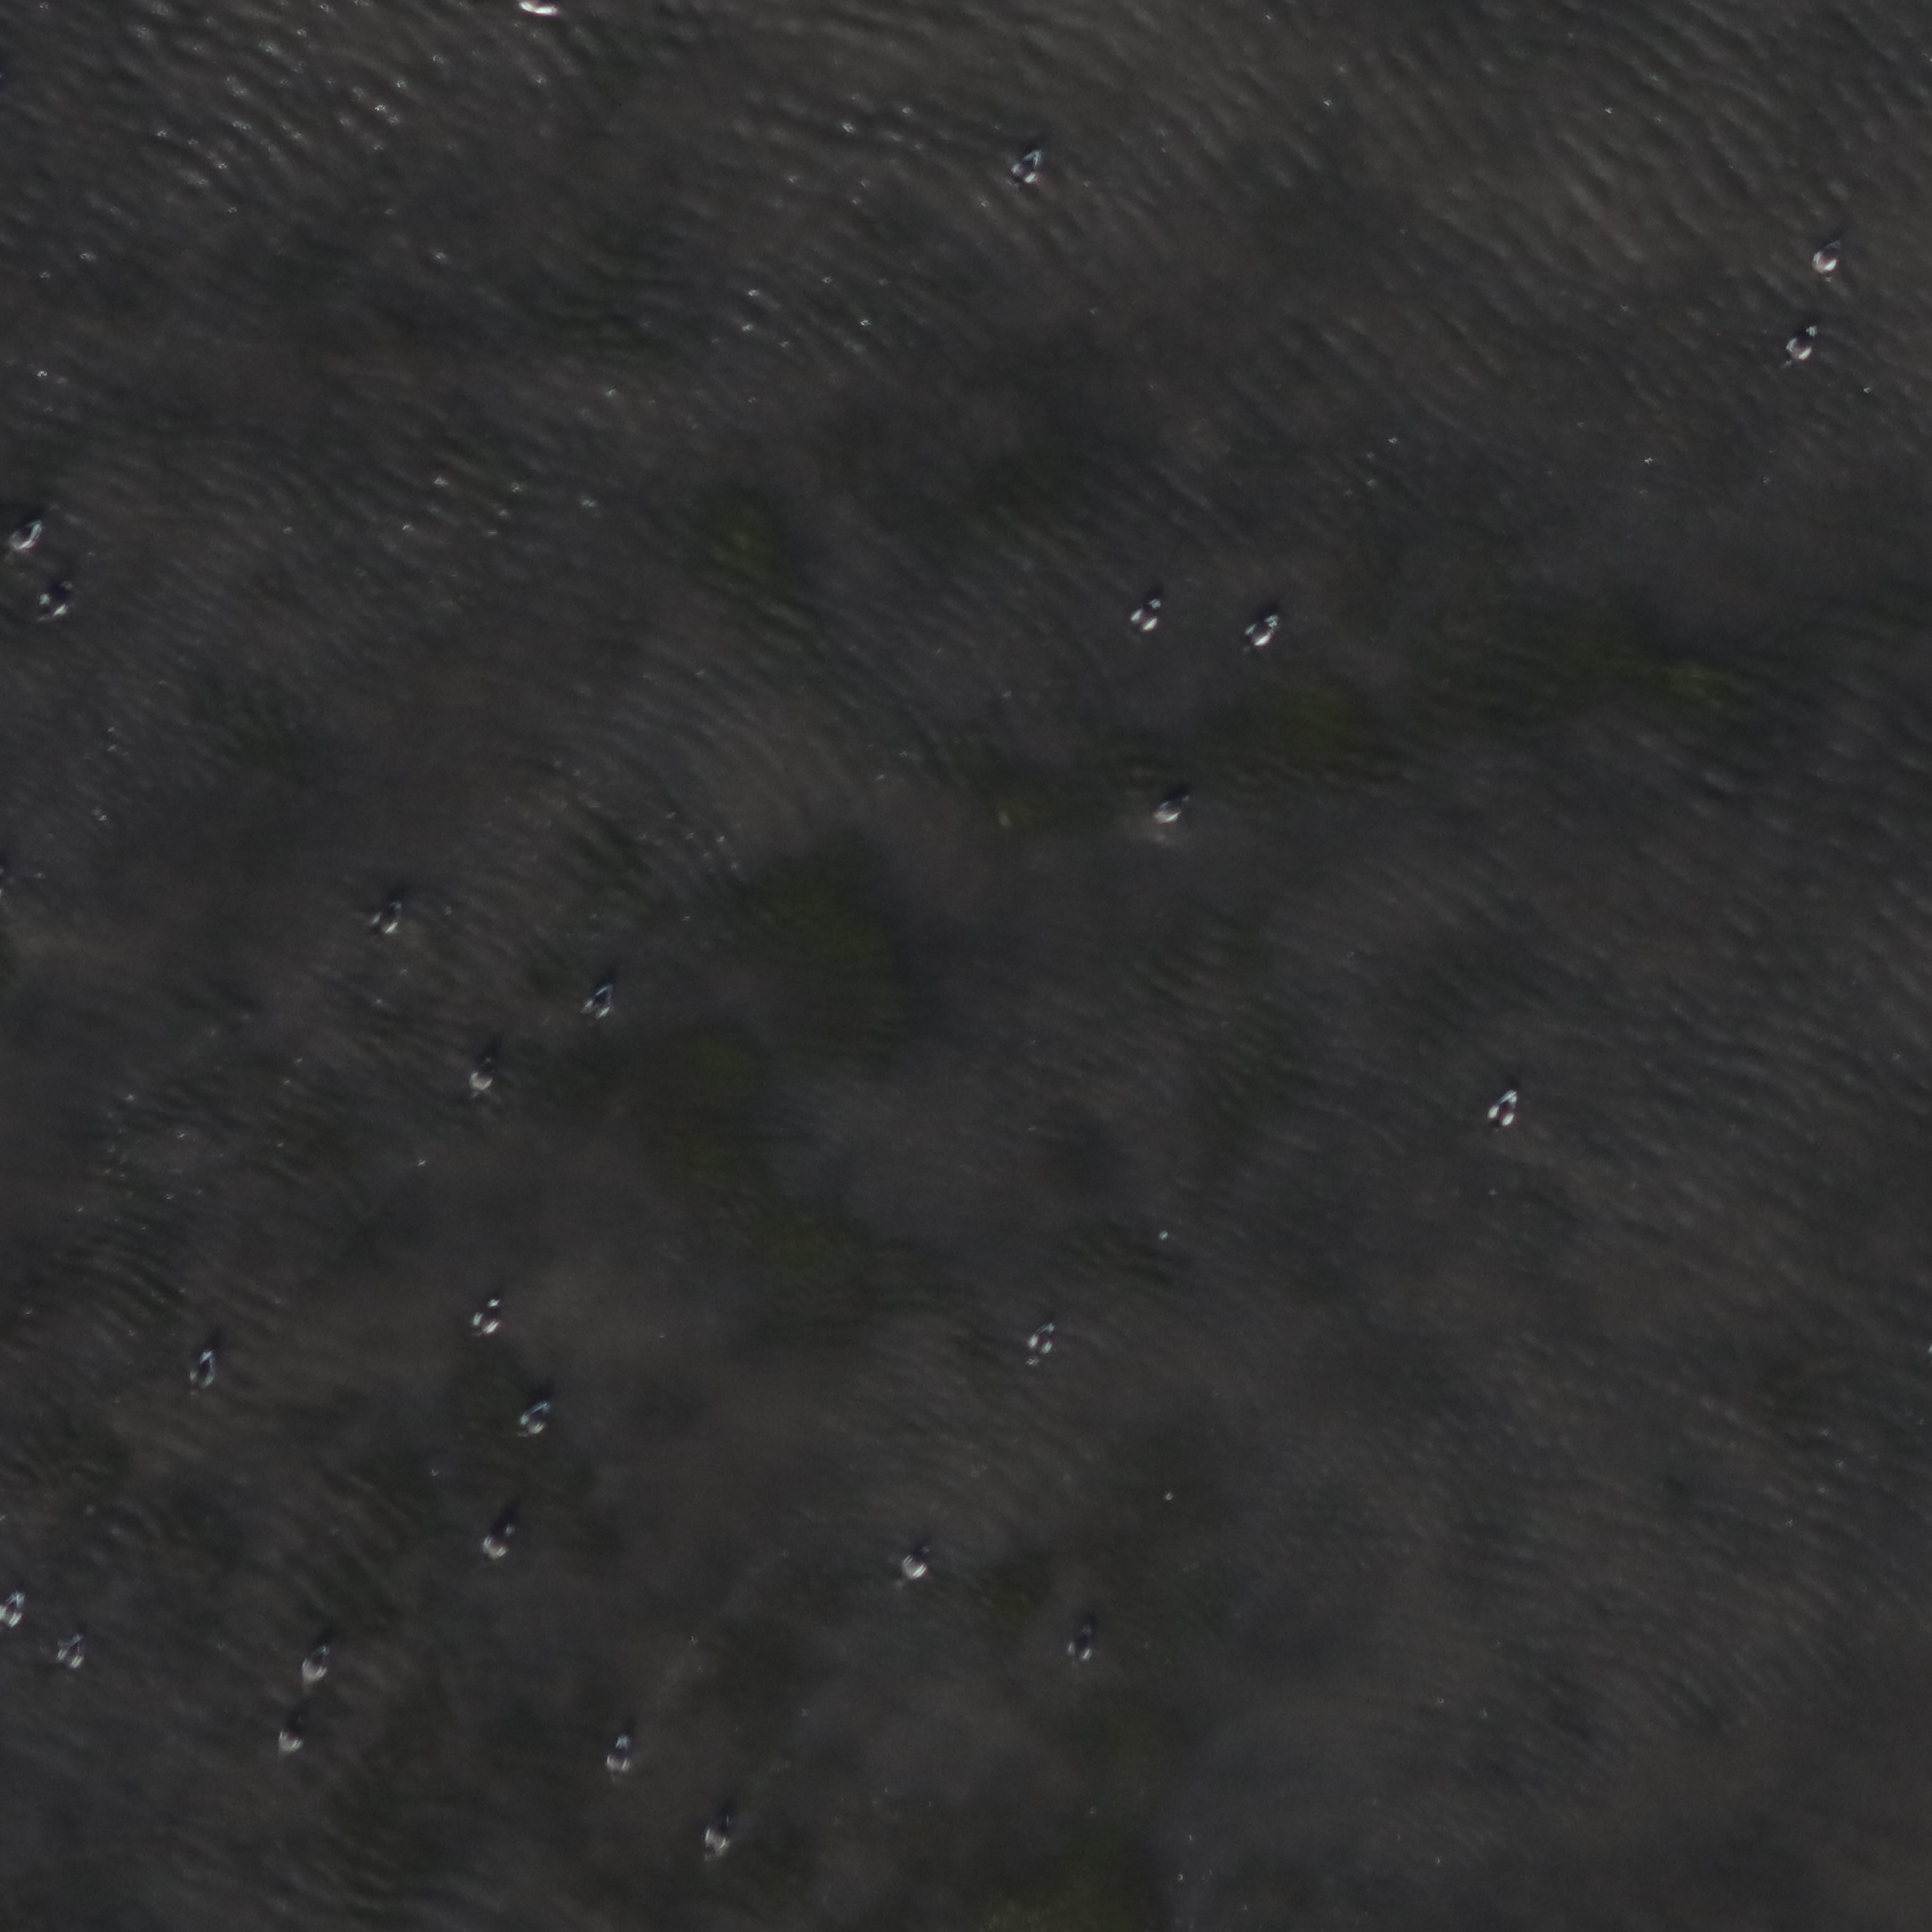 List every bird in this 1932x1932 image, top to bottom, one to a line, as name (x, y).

brant (537, 4)
brant (1022, 167)
brant (1824, 257)
brant (1797, 345)
brant (22, 535)
brant (57, 604)
brant (1143, 613)
brant (1260, 631)
brant (1168, 811)
brant (385, 919)
brant (599, 1004)
brant (490, 1078)
brant (1506, 1109)
brant (487, 1319)
brant (1043, 1345)
brant (205, 1370)
brant (531, 1423)
brant (496, 1545)
brant (915, 1574)
brant (16, 1620)
brant (1081, 1646)
brant (70, 1658)
brant (319, 1664)
brant (288, 1741)
brant (619, 1756)
brant (713, 1838)